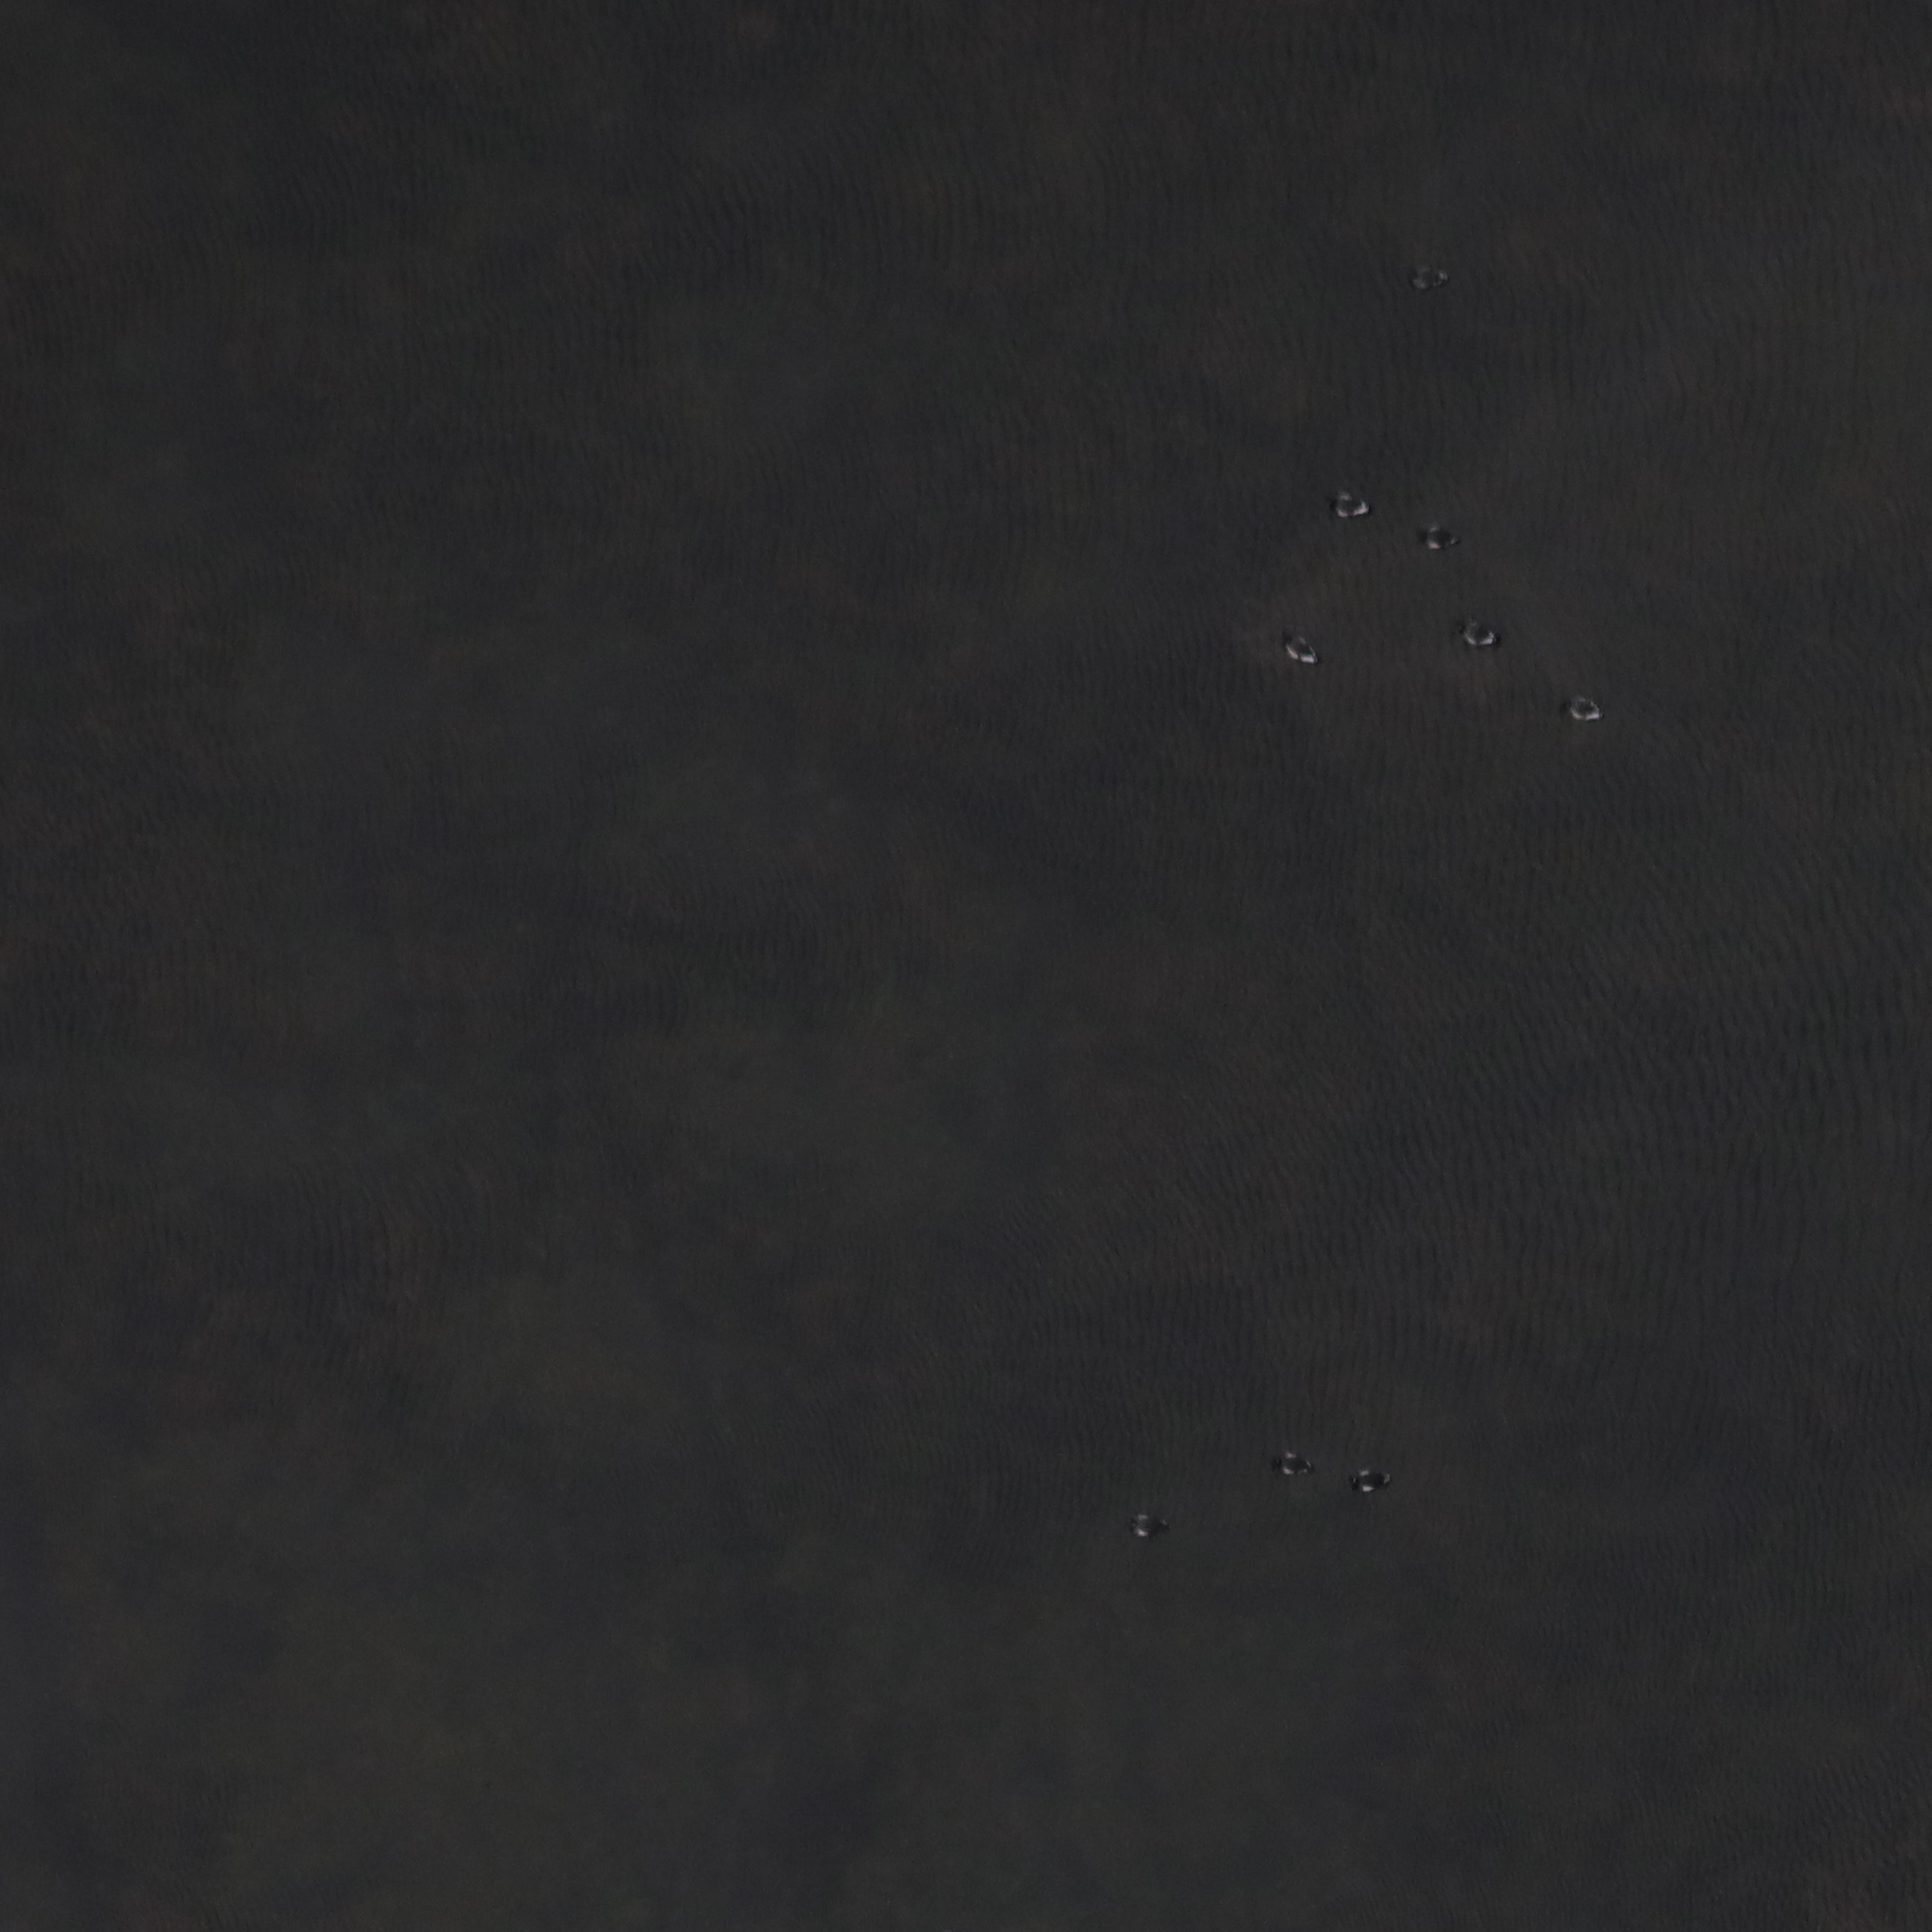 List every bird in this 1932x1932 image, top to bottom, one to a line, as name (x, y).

brant (1433, 278)
brant (1348, 507)
brant (1442, 539)
brant (1482, 634)
brant (1302, 648)
brant (1584, 707)
brant (1291, 1459)
brant (1369, 1478)
brant (1145, 1525)